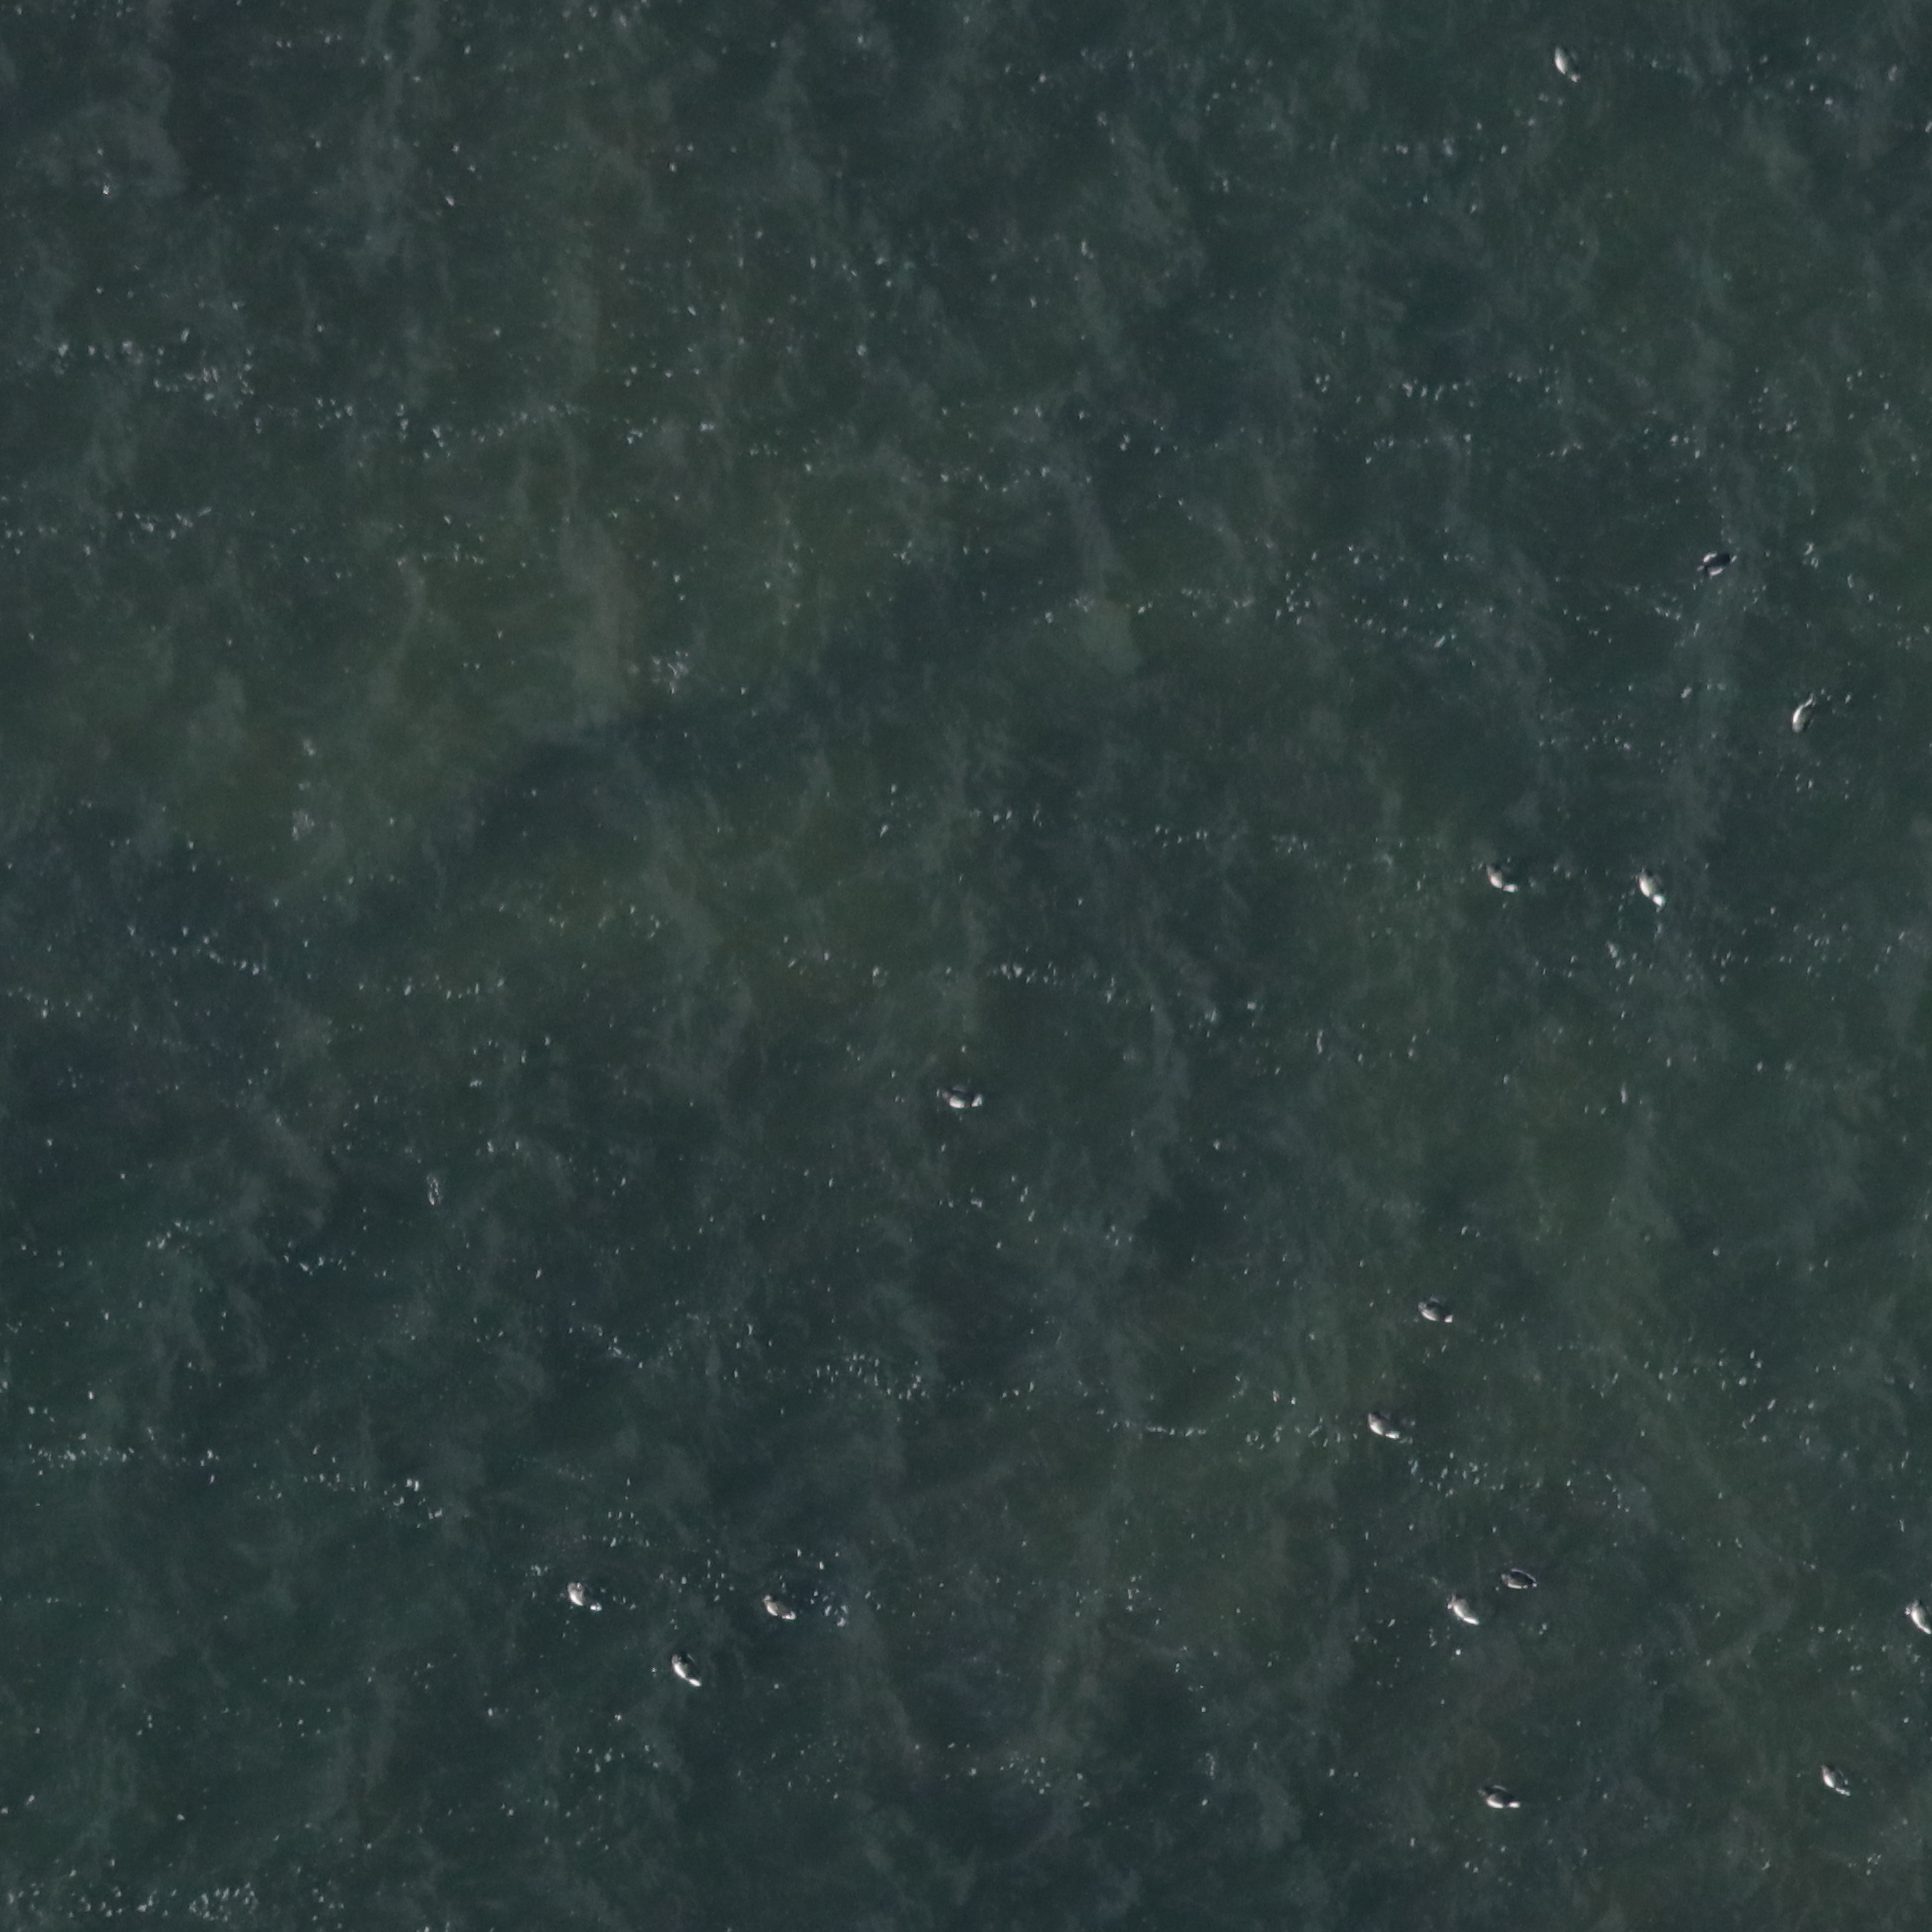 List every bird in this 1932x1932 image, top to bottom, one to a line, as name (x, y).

brant (1565, 63)
brant (1715, 566)
brant (1803, 714)
brant (1498, 879)
brant (1651, 888)
brant (961, 1097)
brant (1435, 1313)
brant (1383, 1427)
brant (1516, 1577)
brant (589, 1596)
brant (773, 1609)
brant (1470, 1612)
brant (1920, 1615)
brant (691, 1670)
brant (1834, 1779)
brant (1498, 1797)